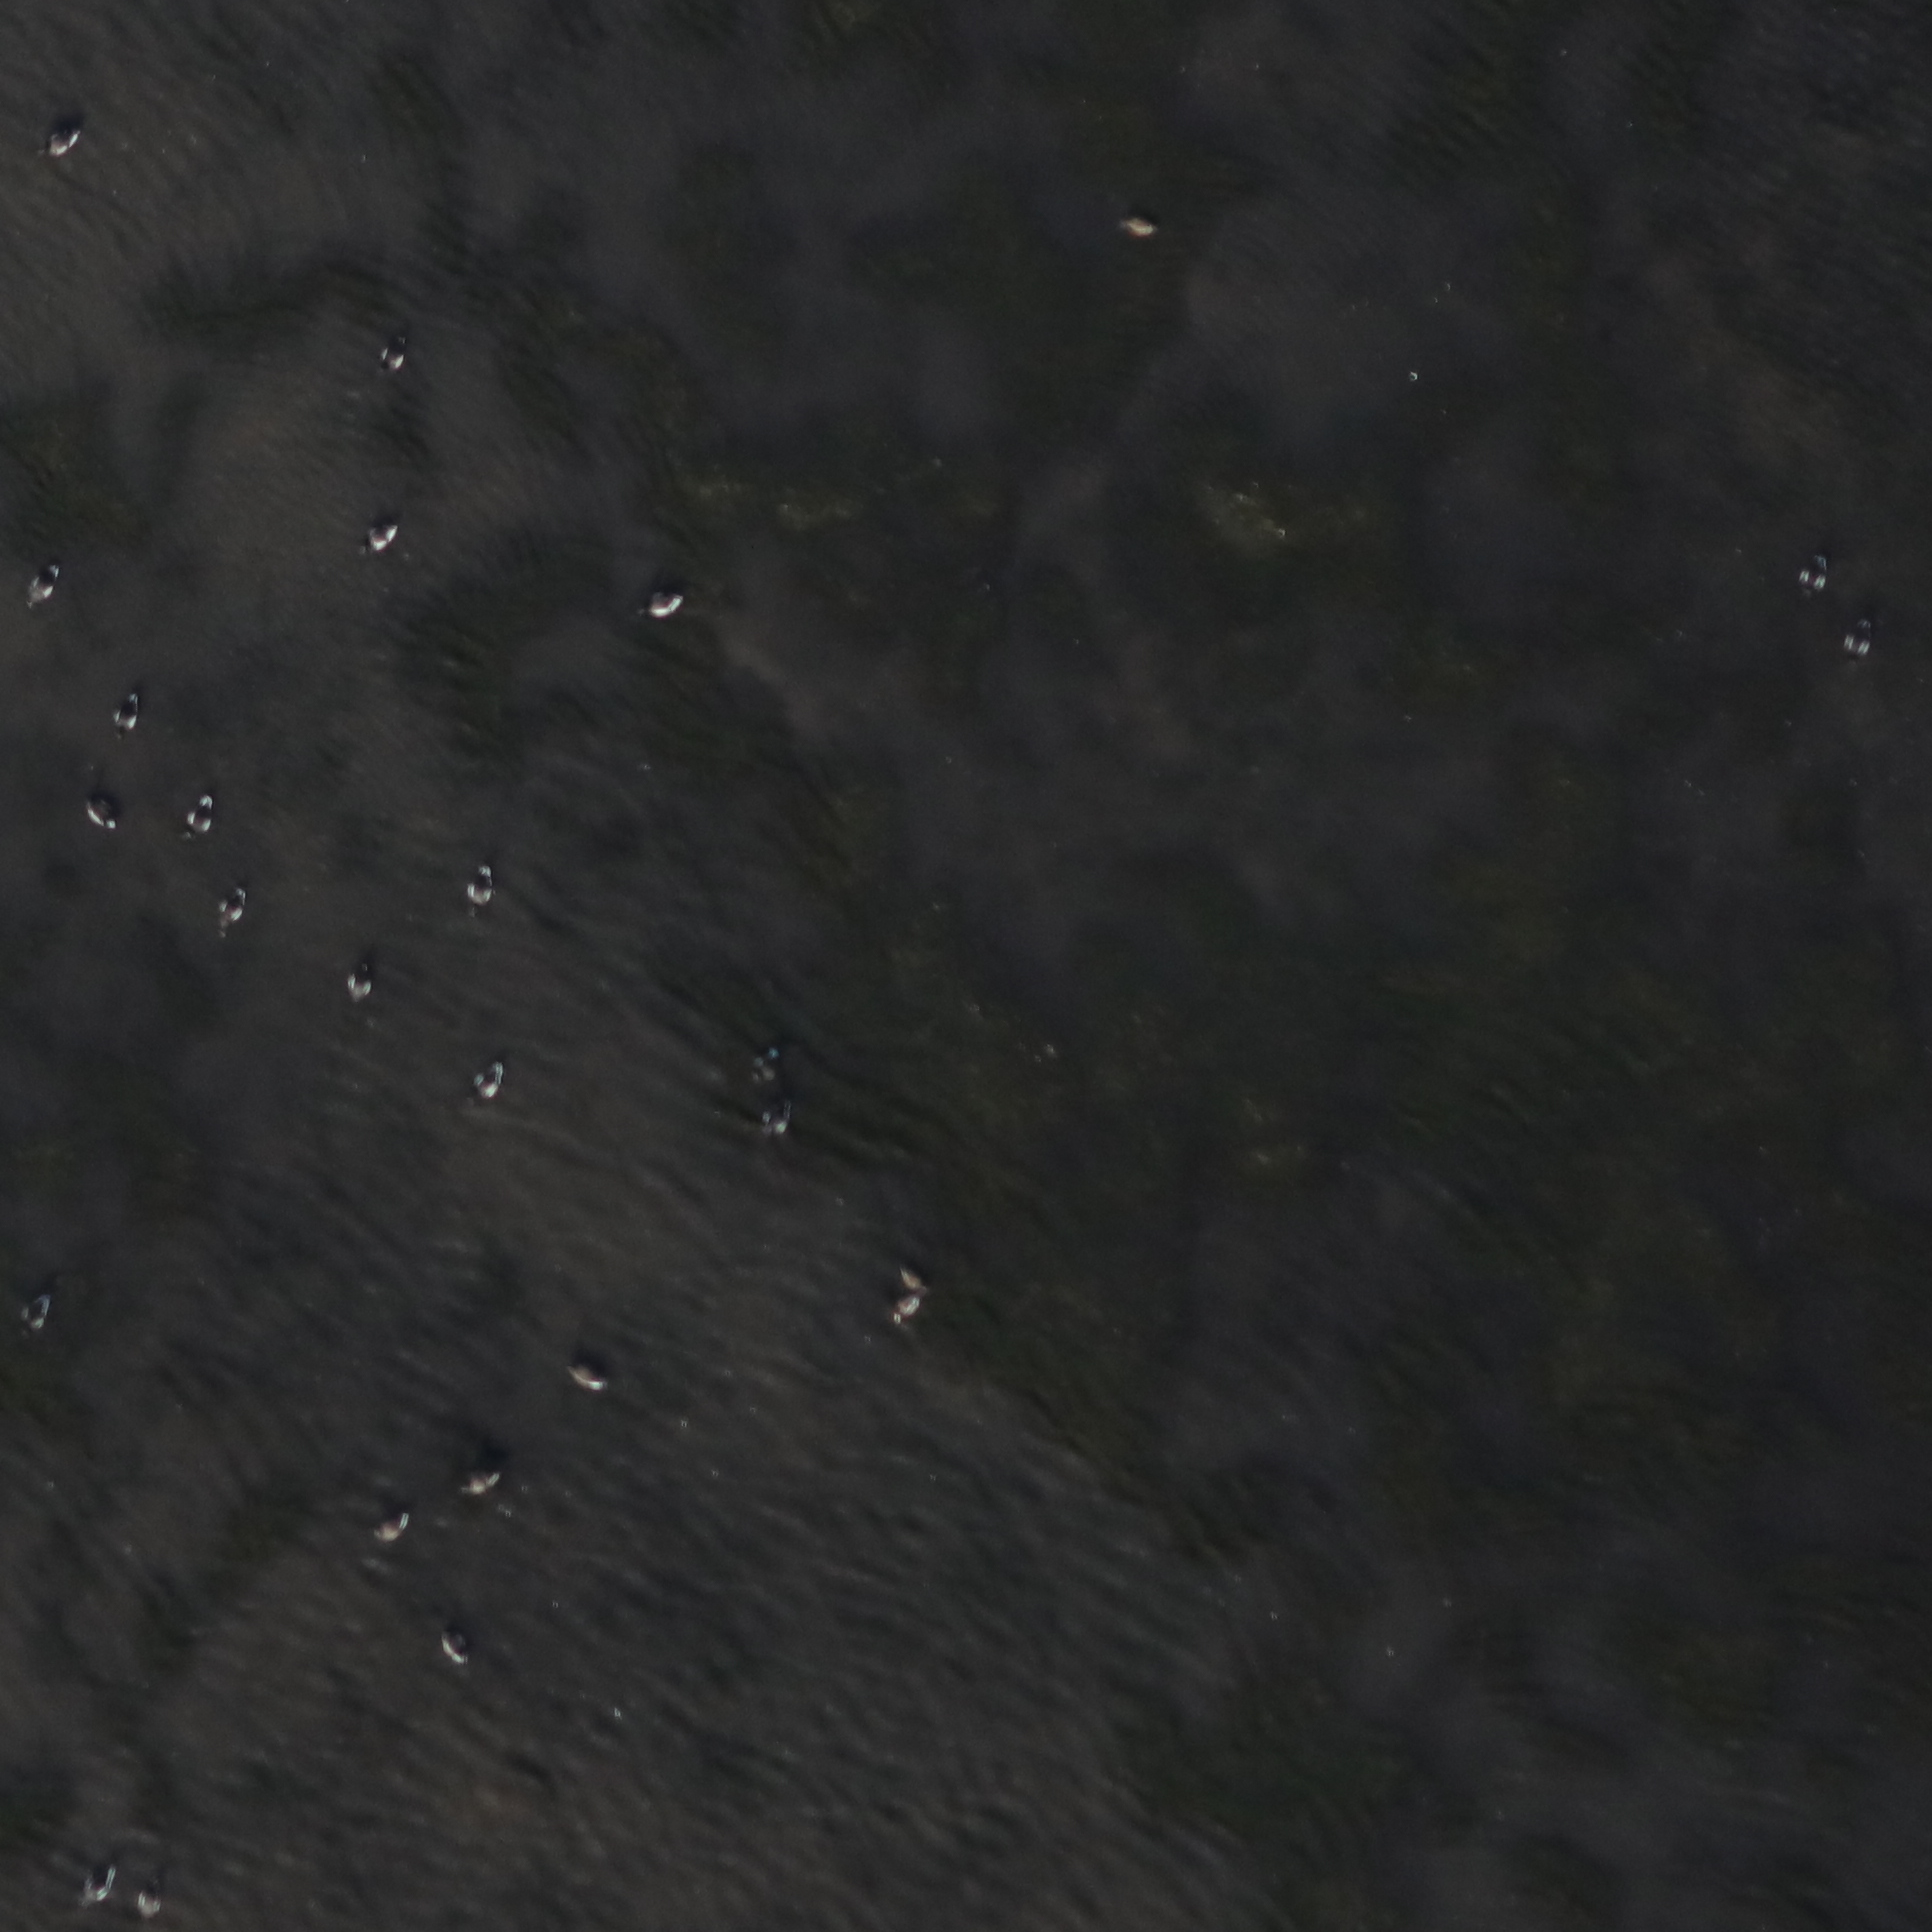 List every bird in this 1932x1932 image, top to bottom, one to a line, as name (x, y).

brant (61, 144)
other bird (1143, 222)
brant (392, 358)
brant (382, 537)
brant (1813, 582)
brant (42, 585)
brant (661, 605)
brant (1854, 649)
brant (127, 715)
brant (100, 809)
brant (201, 820)
brant (481, 890)
brant (232, 908)
brant (363, 983)
brant (763, 1063)
brant (491, 1082)
brant (770, 1119)
other bird (912, 1275)
other bird (909, 1310)
brant (34, 1313)
brant (588, 1374)
brant (474, 1477)
brant (396, 1532)
brant (448, 1642)
brant (100, 1880)
brant (150, 1908)